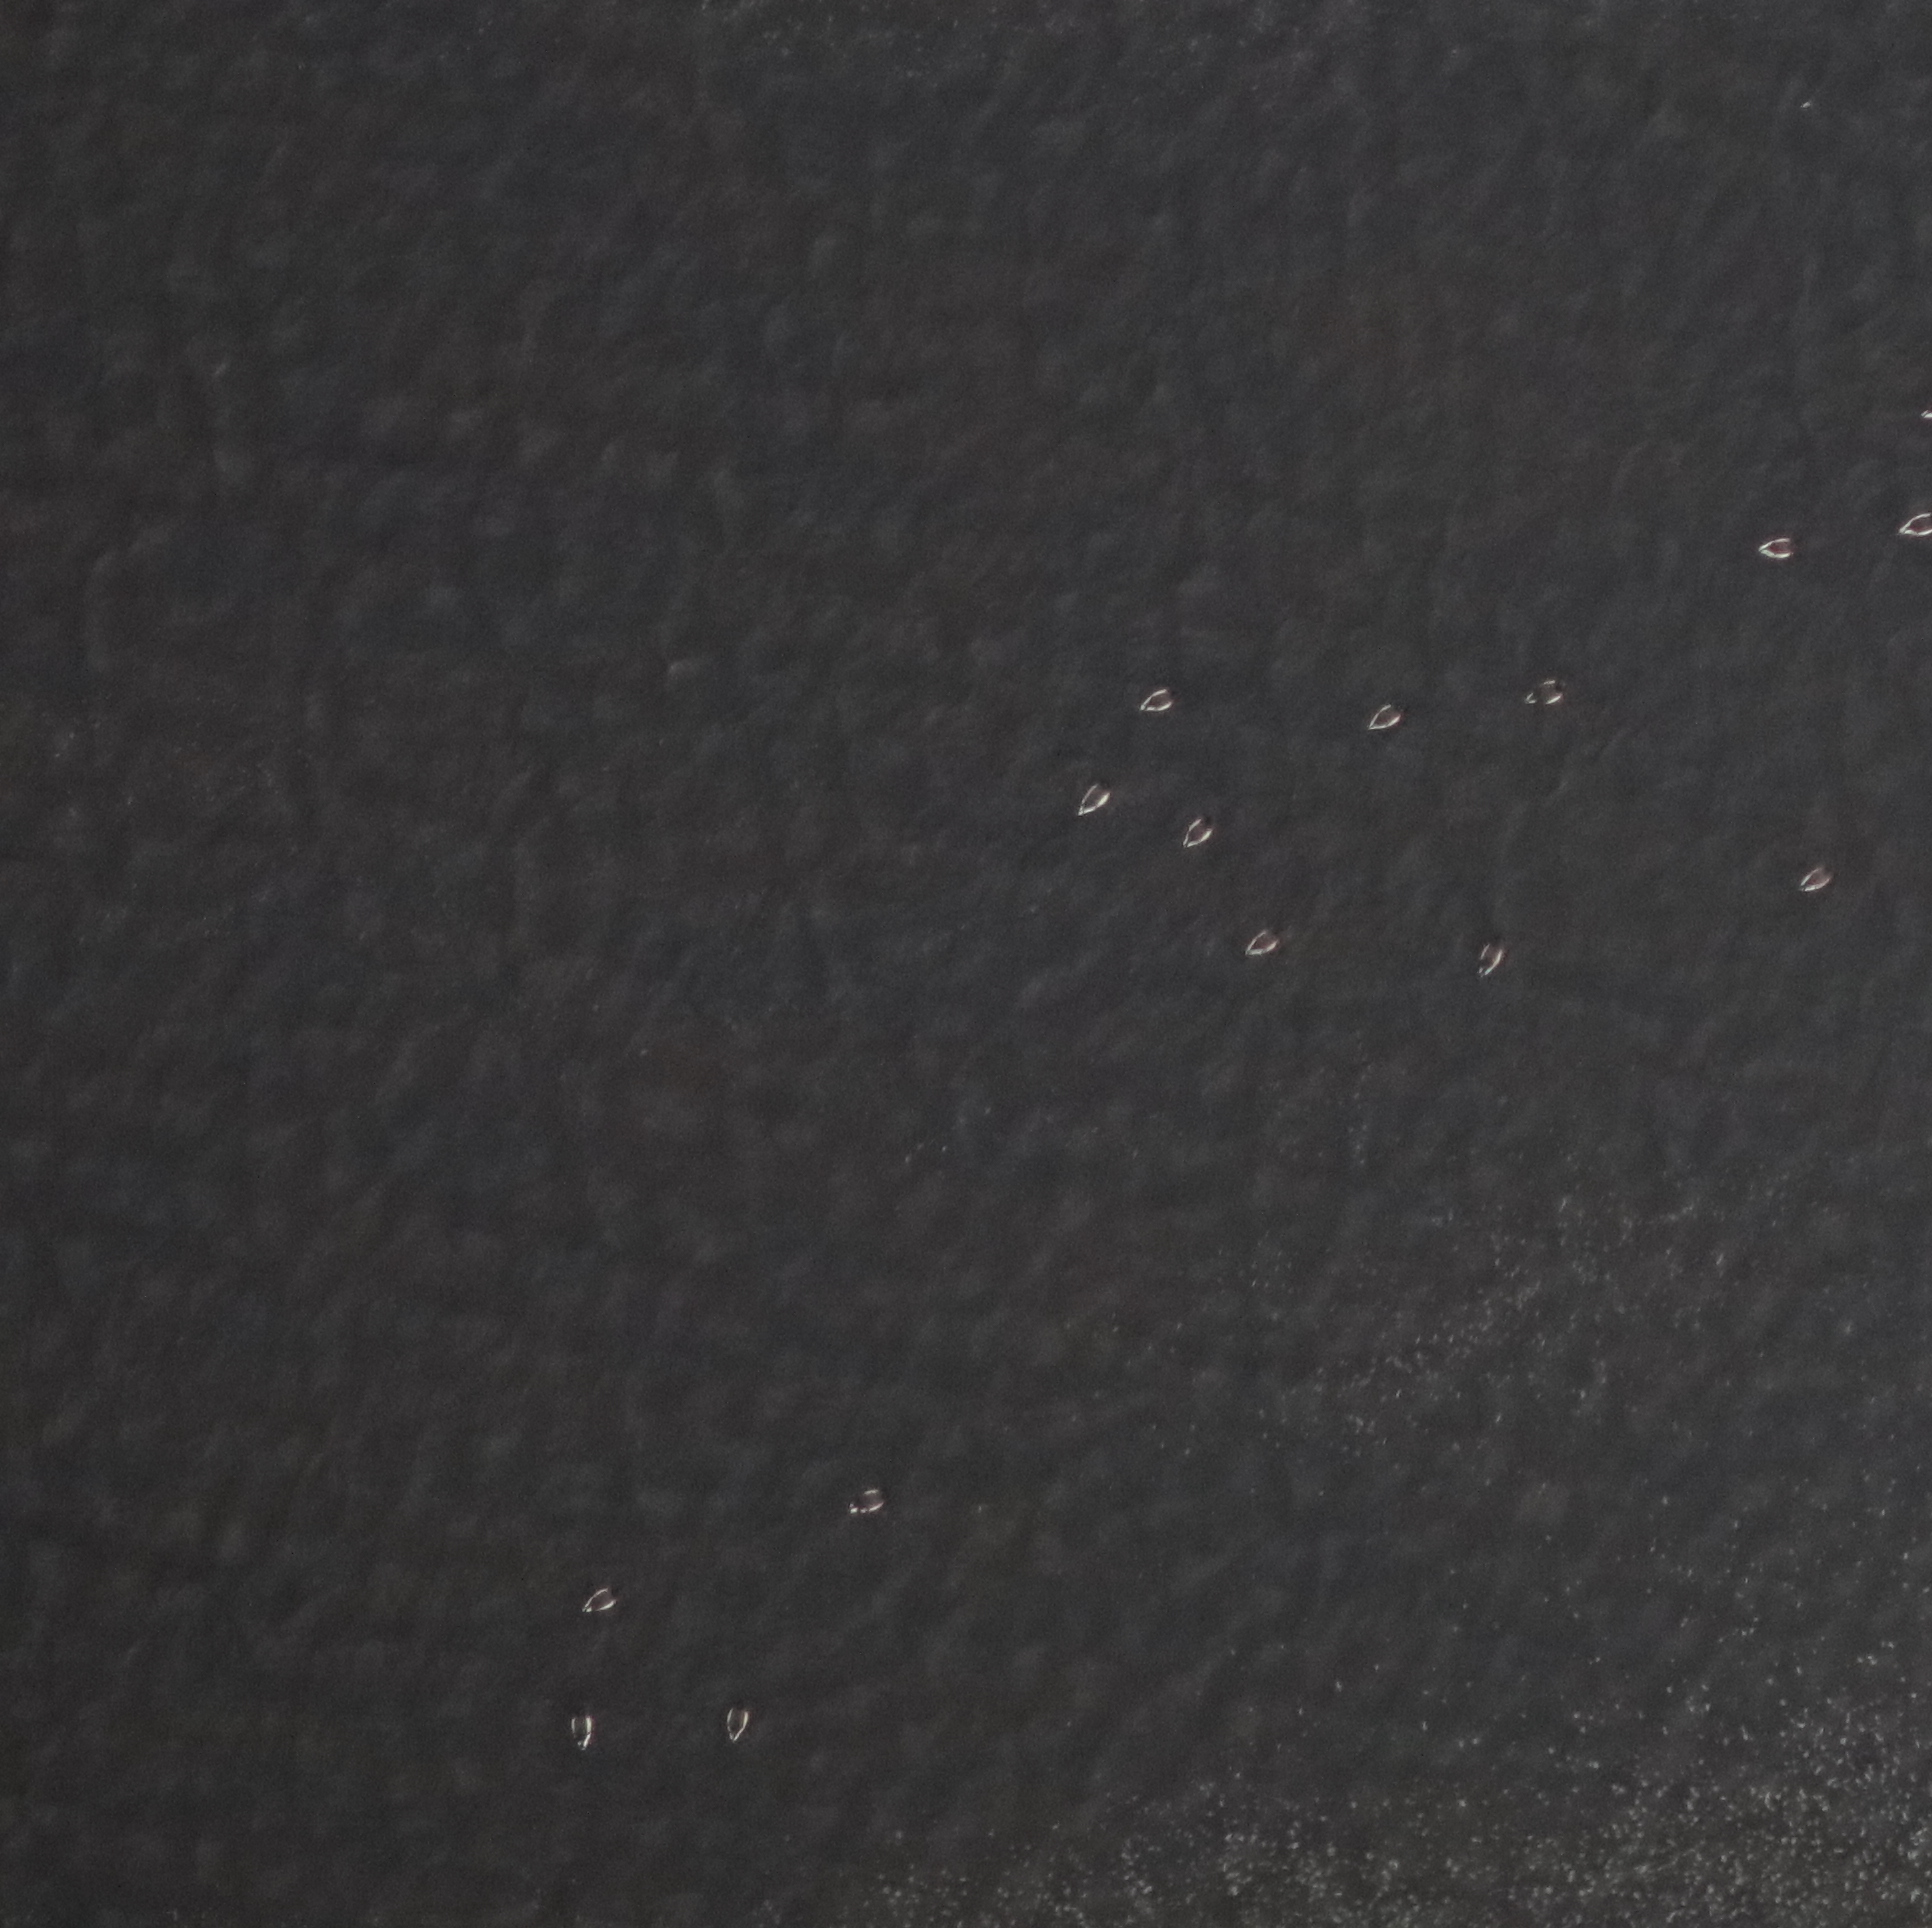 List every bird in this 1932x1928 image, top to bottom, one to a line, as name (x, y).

brant (1921, 525)
brant (1780, 547)
brant (1549, 691)
brant (1159, 700)
brant (1387, 716)
brant (1095, 795)
brant (1199, 830)
brant (1817, 877)
brant (1265, 940)
brant (1491, 956)
brant (869, 1502)
brant (601, 1599)
brant (736, 1721)
brant (583, 1727)